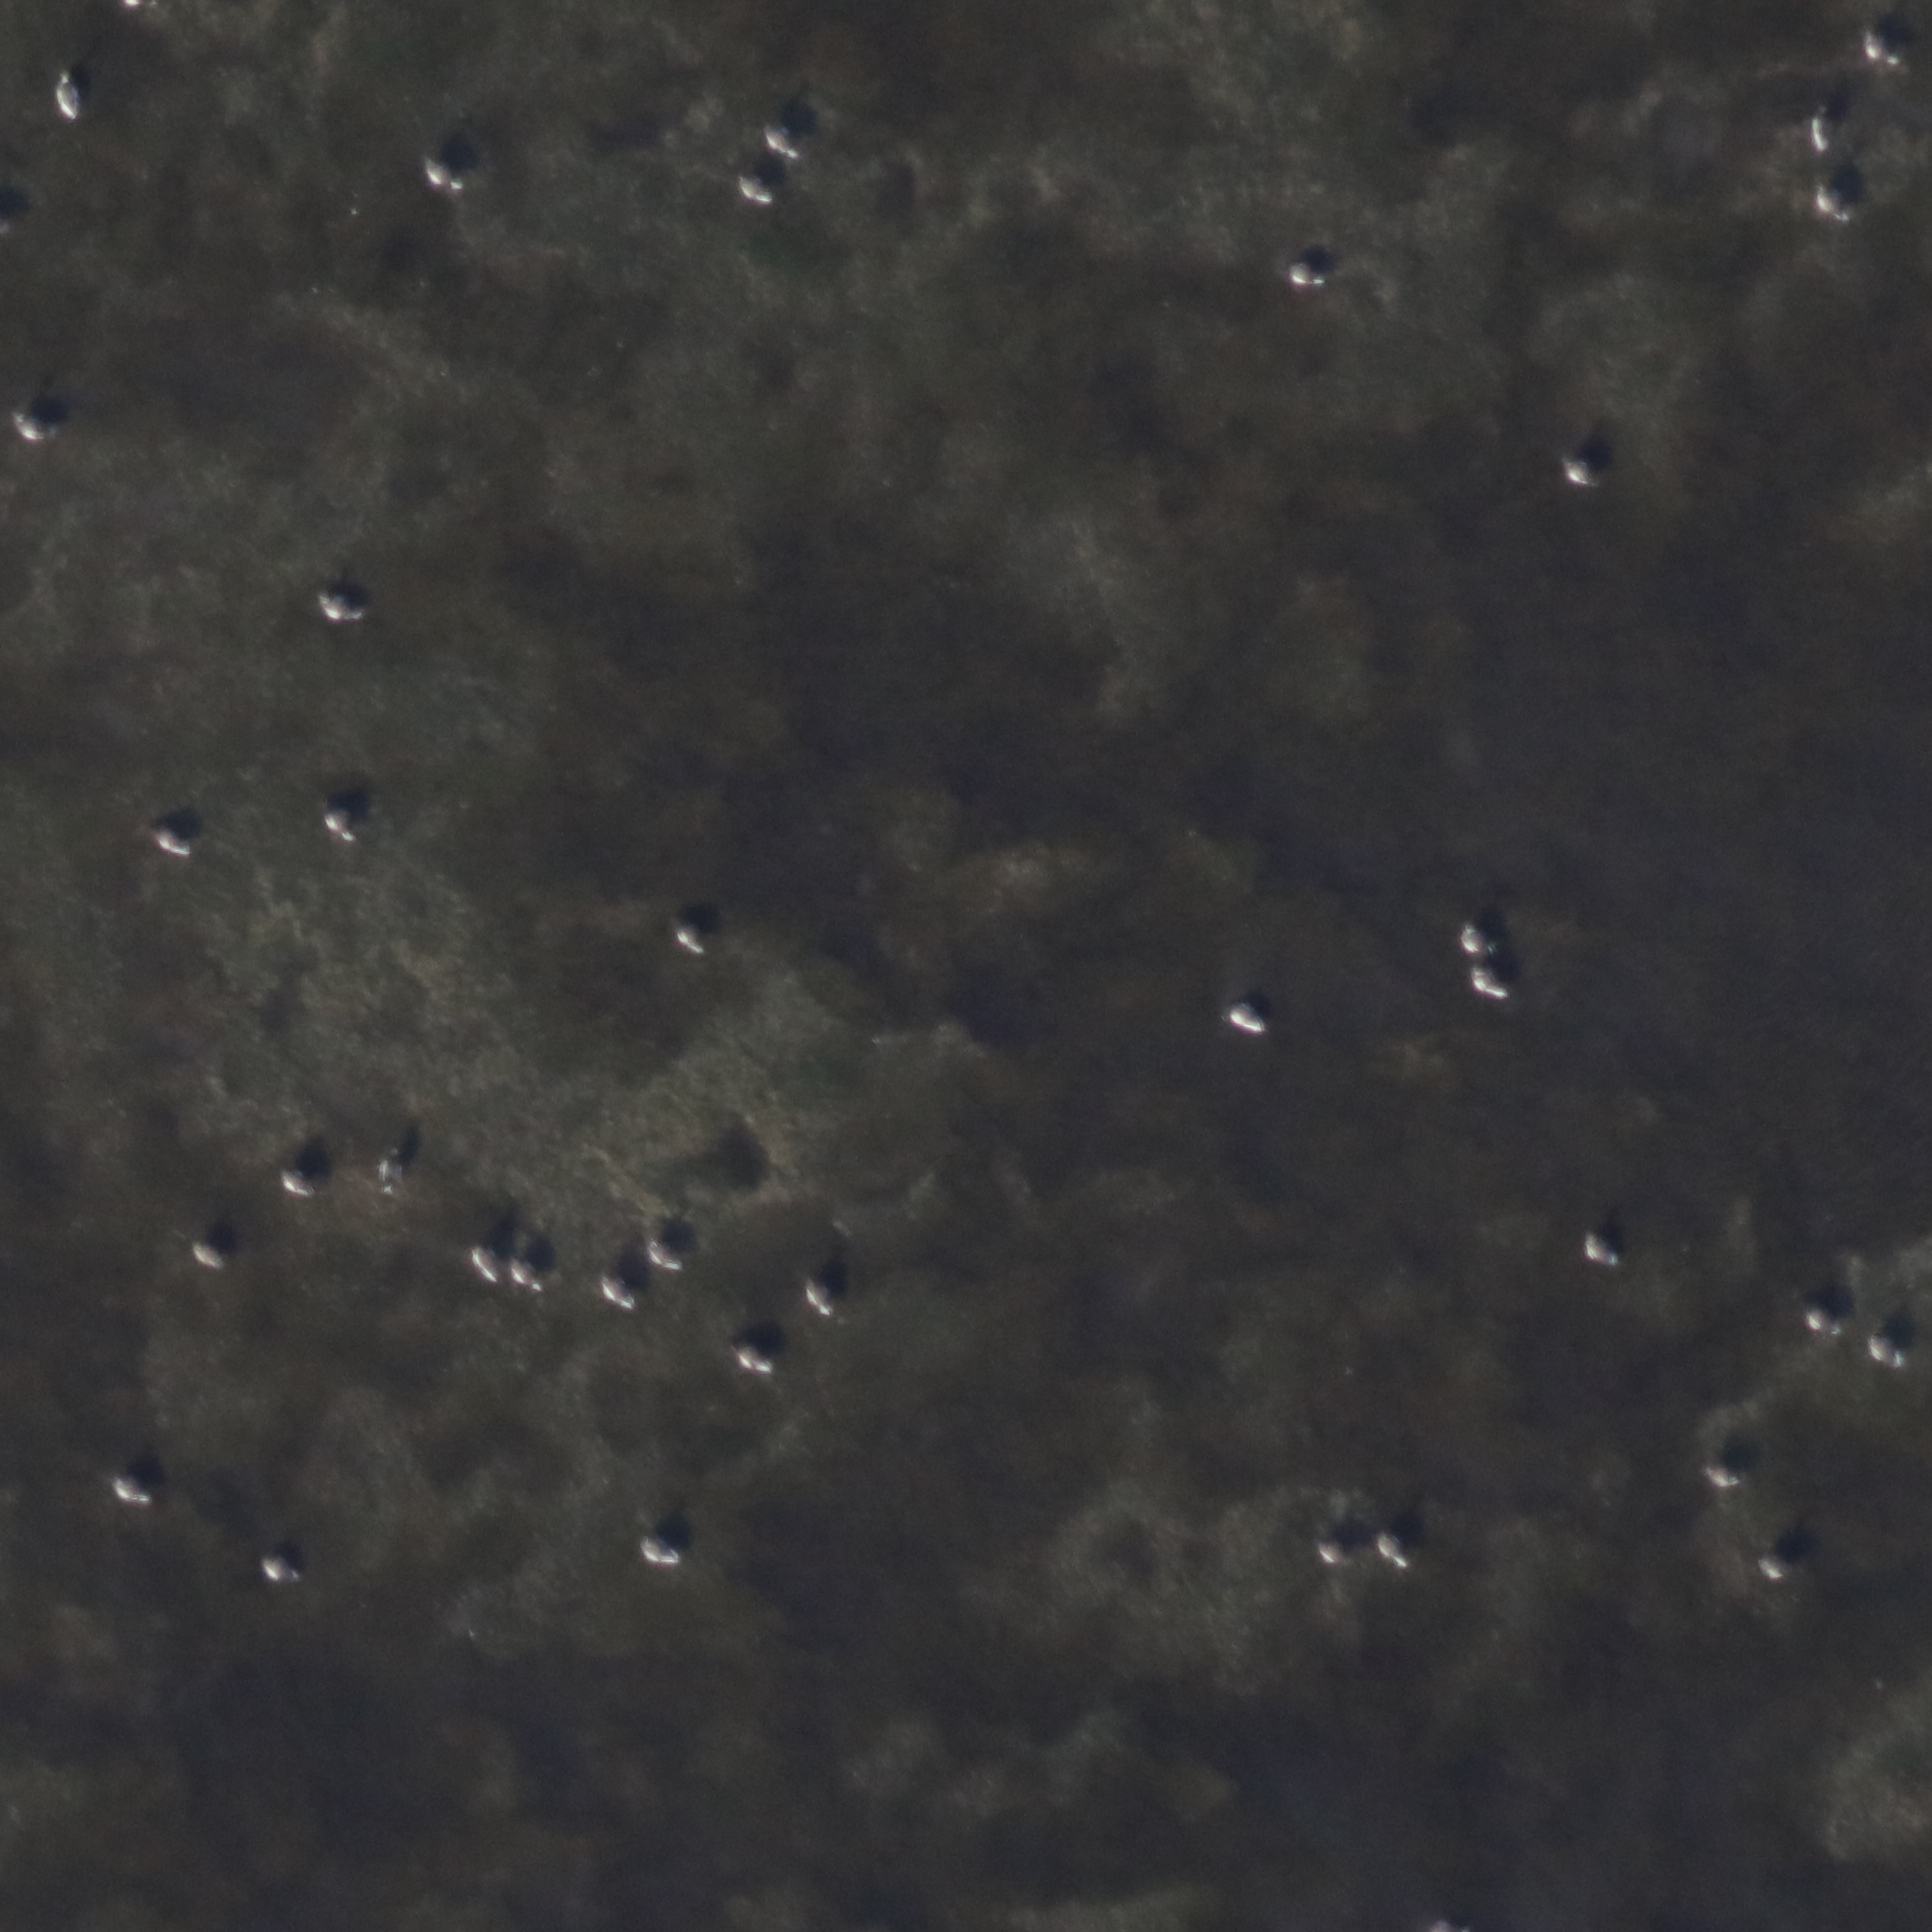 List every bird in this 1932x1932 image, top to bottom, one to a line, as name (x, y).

brant (1880, 46)
brant (68, 96)
brant (1816, 128)
brant (782, 139)
brant (438, 178)
brant (755, 186)
brant (1833, 201)
brant (1307, 273)
brant (37, 428)
brant (1577, 476)
brant (339, 606)
brant (341, 820)
brant (170, 839)
brant (688, 934)
brant (1468, 935)
brant (1489, 974)
brant (1248, 1017)
brant (387, 1165)
brant (300, 1183)
brant (205, 1244)
brant (1601, 1249)
brant (664, 1251)
brant (490, 1264)
brant (529, 1271)
brant (615, 1287)
brant (819, 1294)
brant (1821, 1318)
brant (1884, 1348)
brant (752, 1354)
brant (1724, 1480)
brant (130, 1488)
brant (659, 1548)
brant (1393, 1548)
brant (1334, 1550)
brant (275, 1567)
brant (1783, 1571)
brant (1436, 1931)